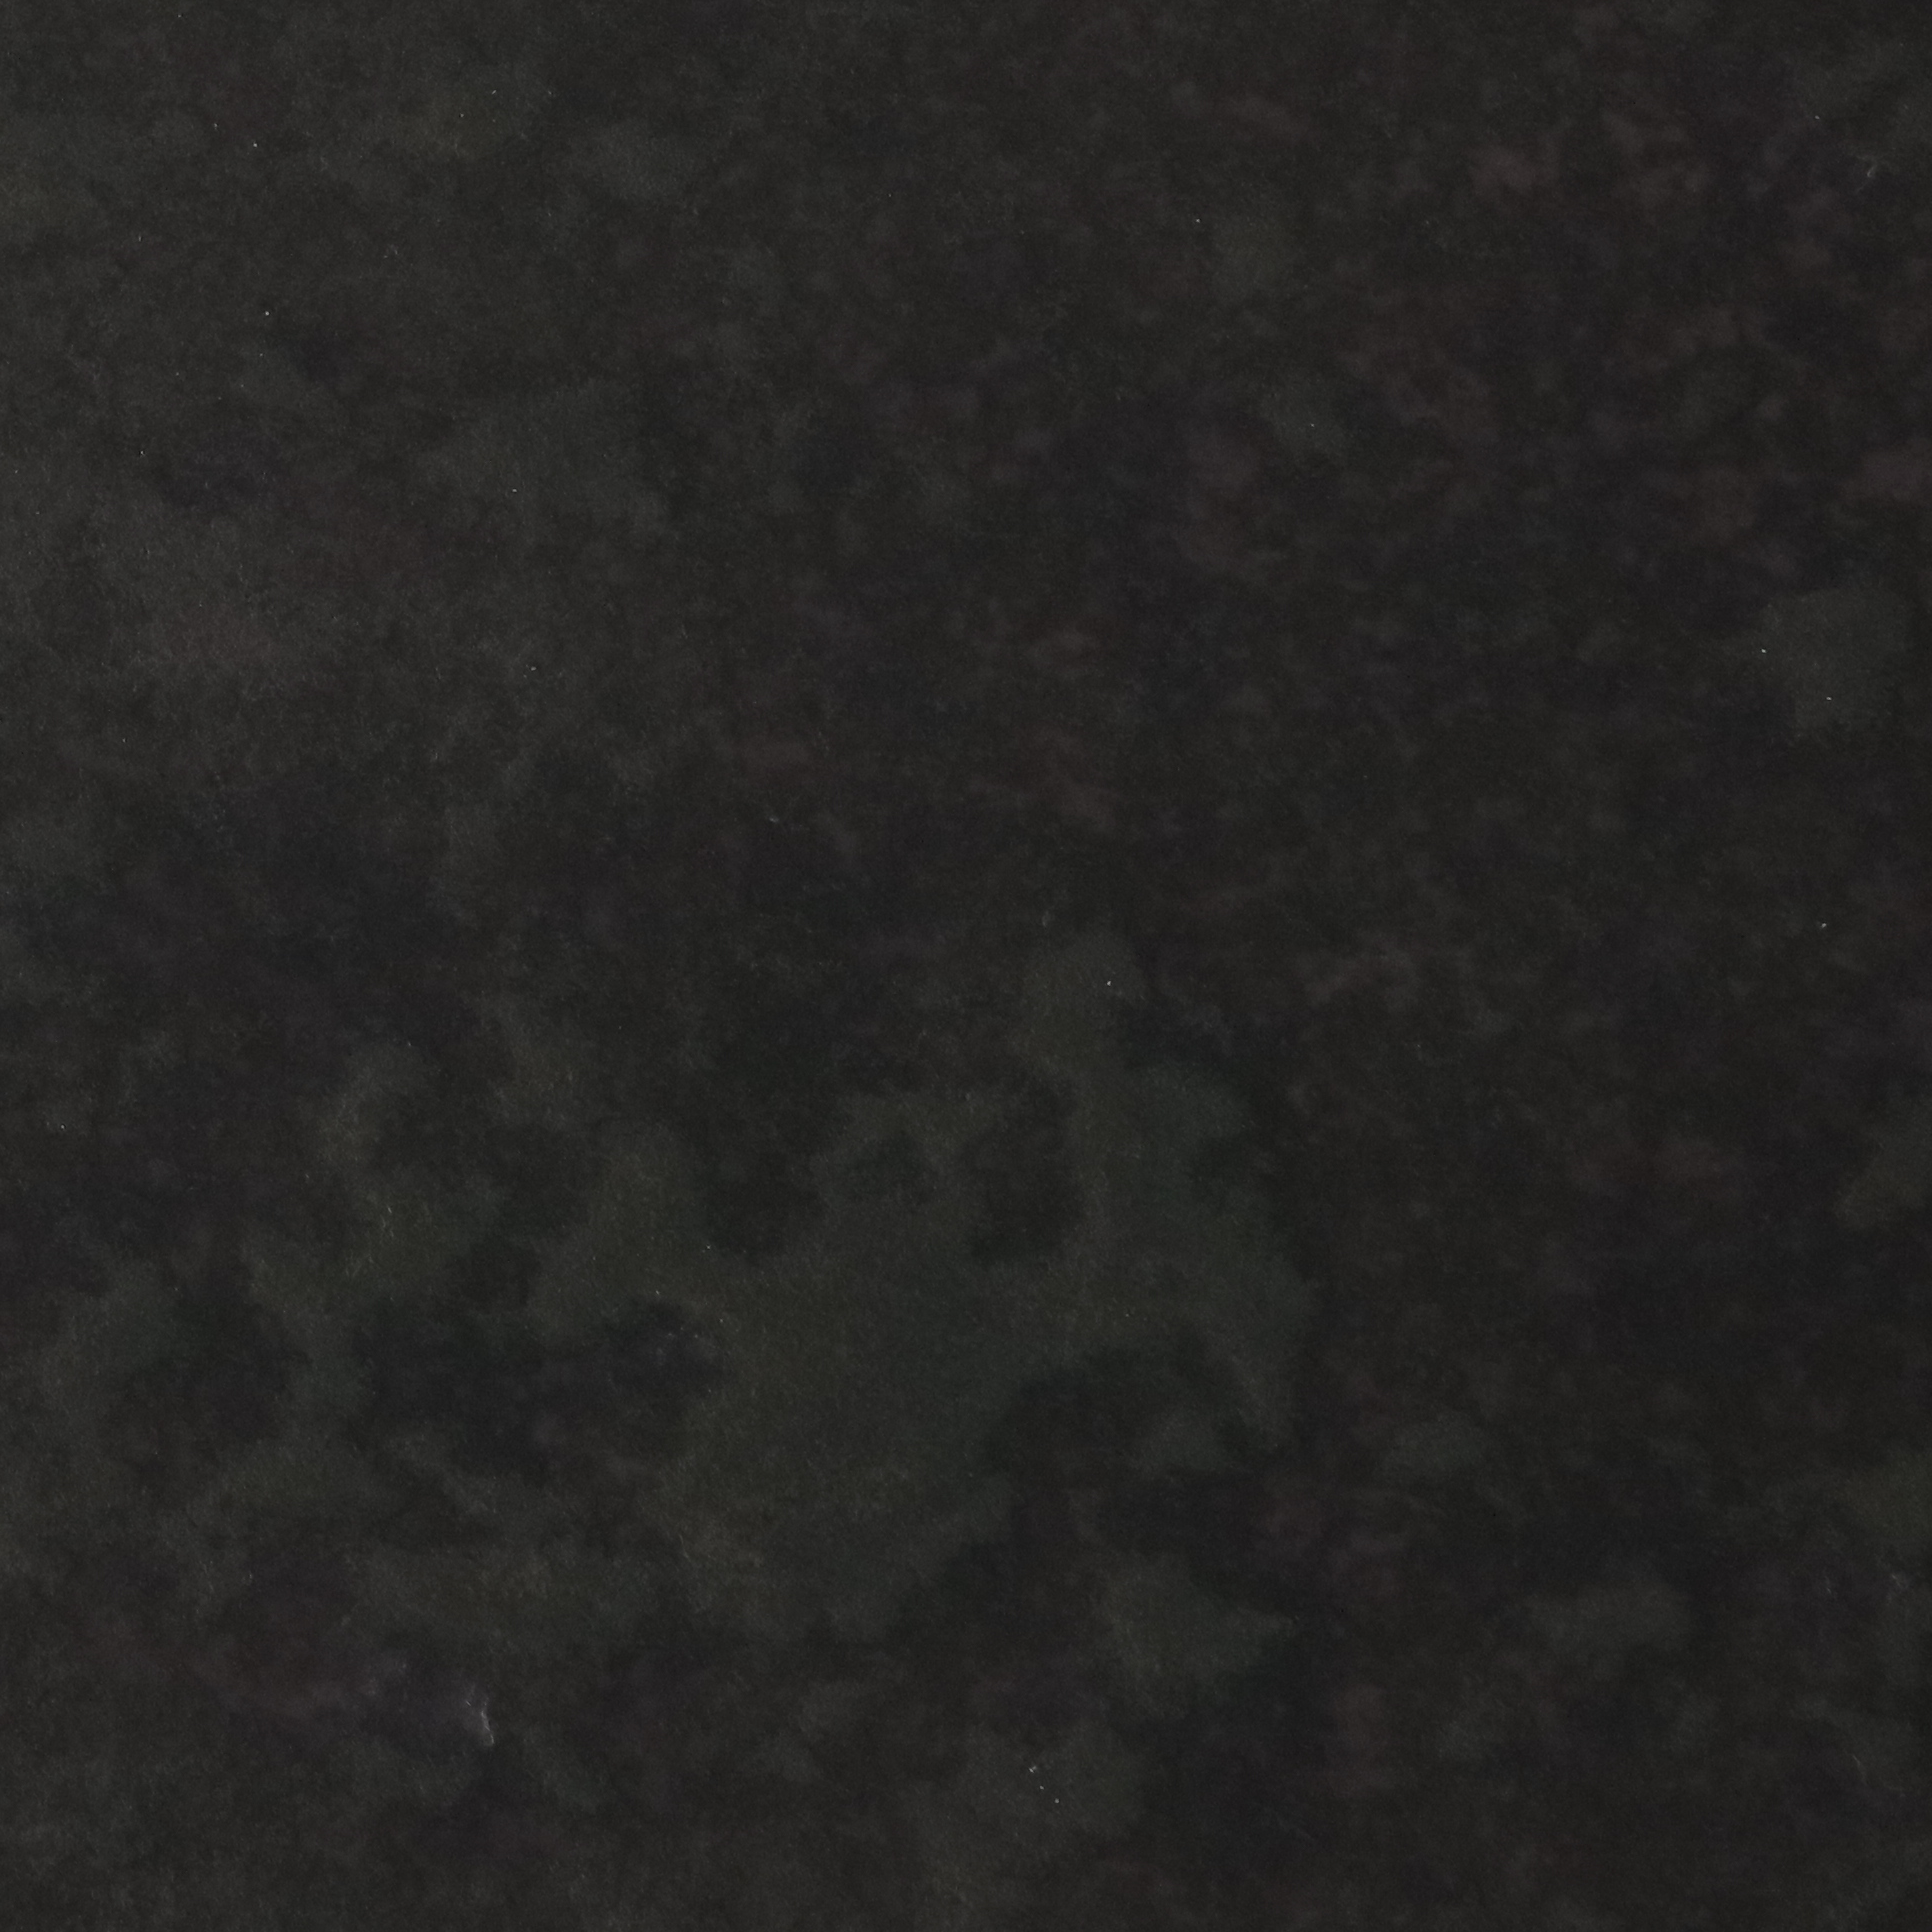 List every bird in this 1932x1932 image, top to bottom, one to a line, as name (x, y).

None